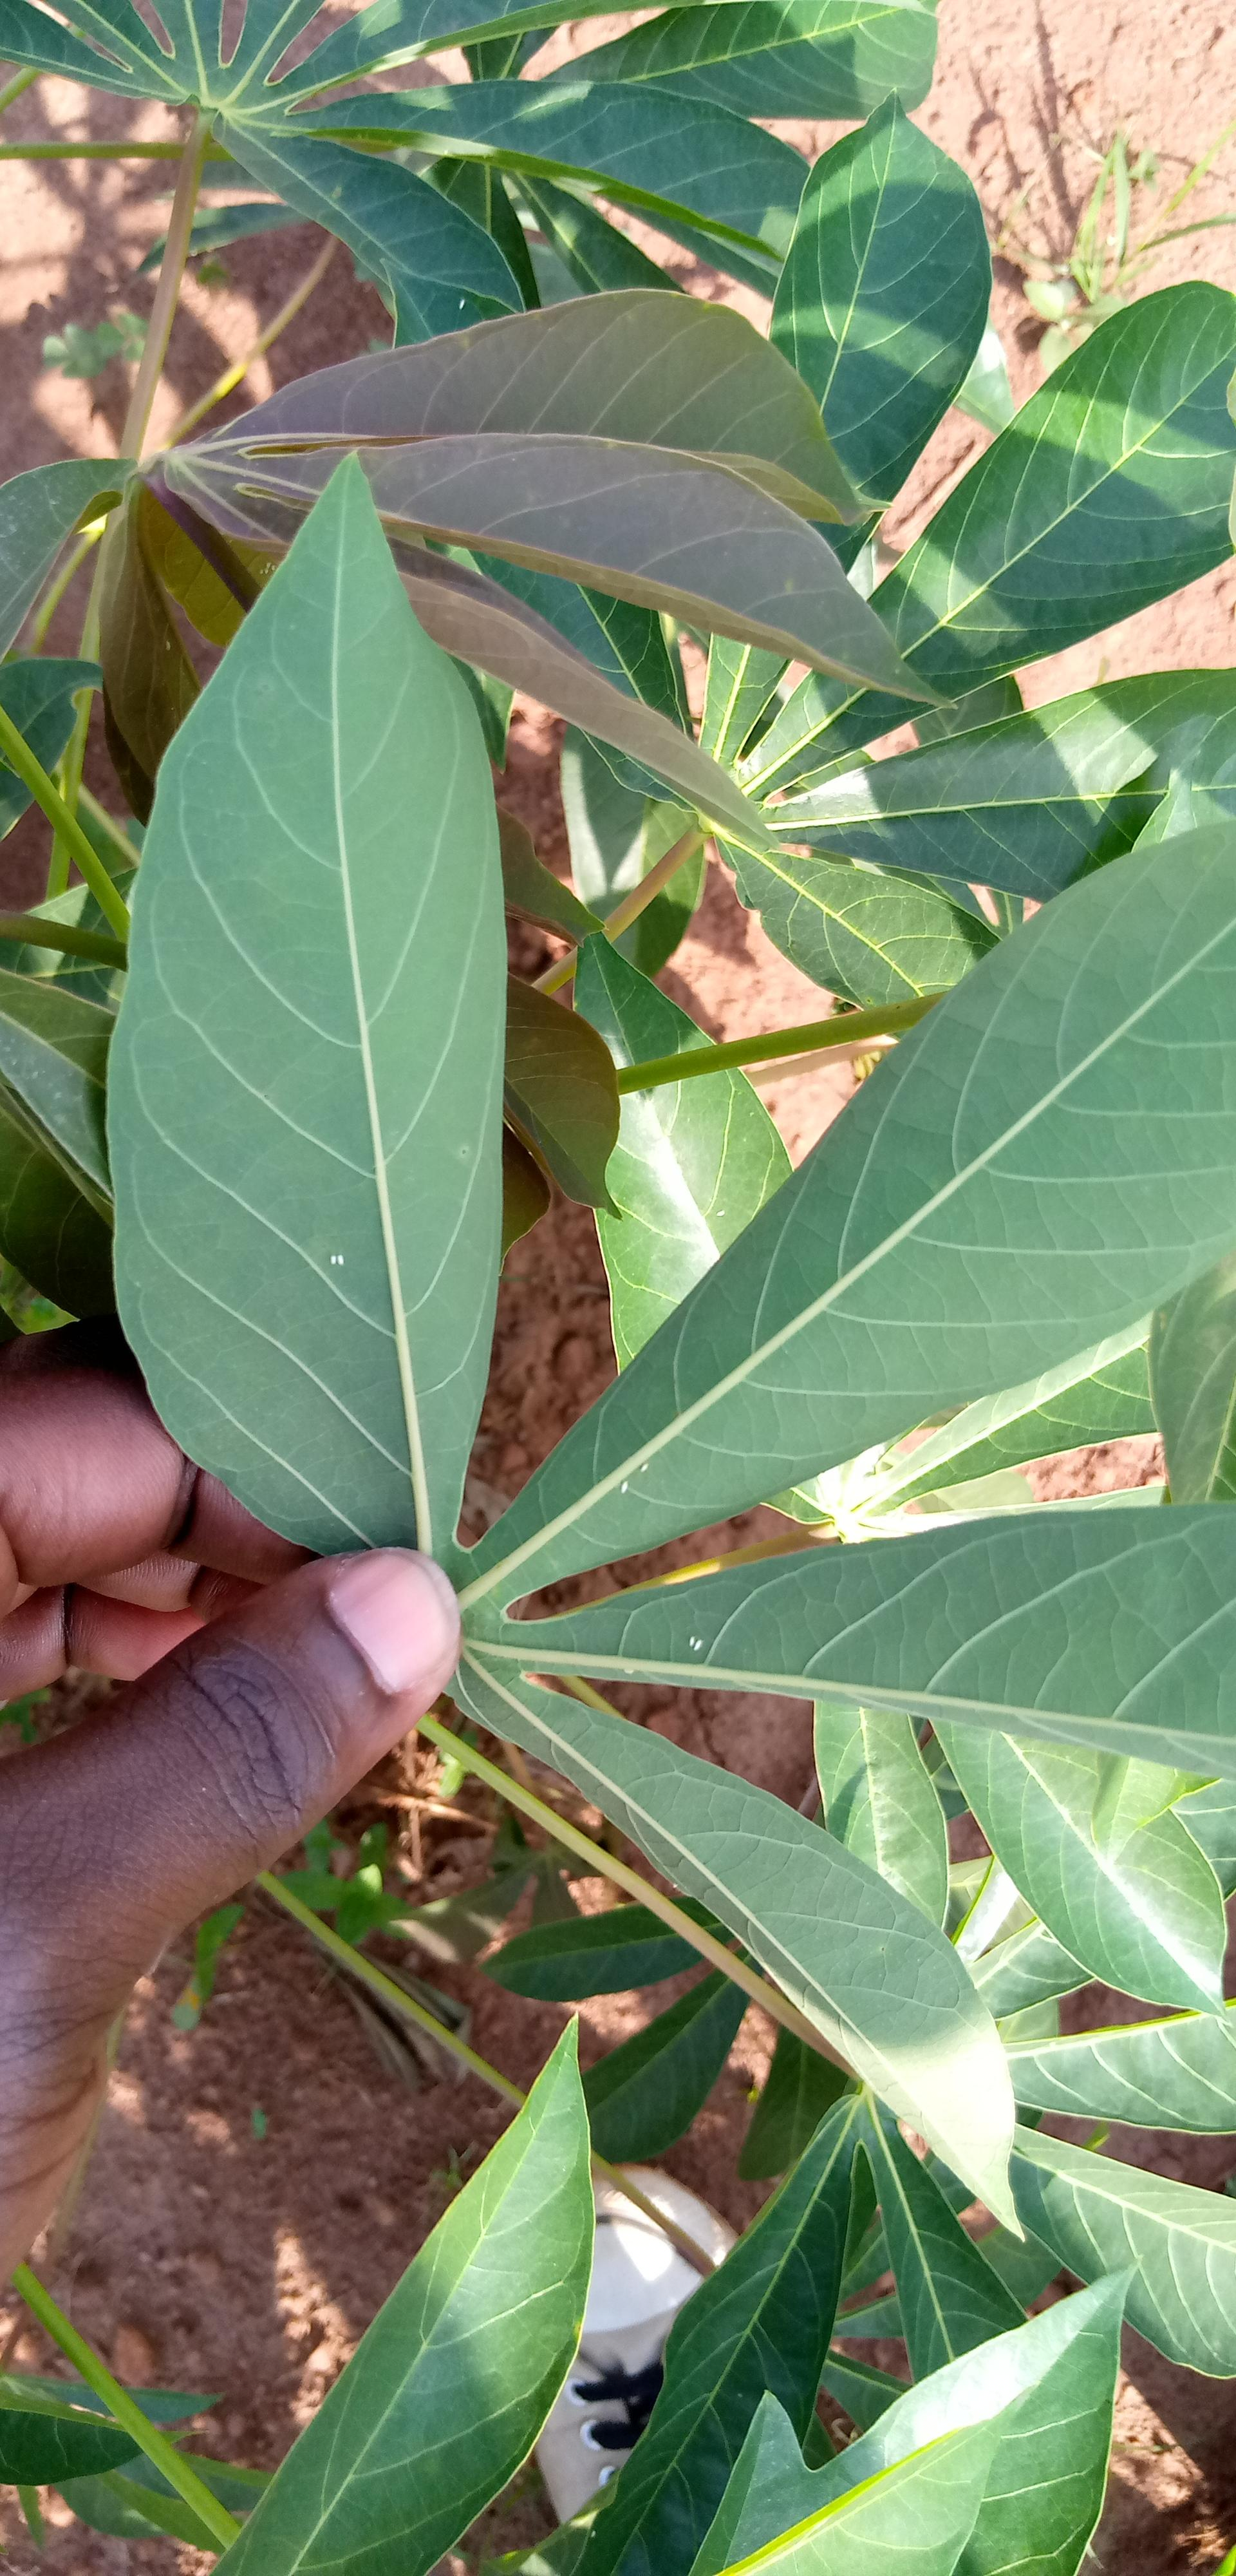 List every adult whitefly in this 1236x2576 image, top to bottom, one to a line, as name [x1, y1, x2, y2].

whitefly [336, 1253, 345, 1267]
whitefly [329, 1253, 336, 1268]
whitefly [639, 1461, 650, 1473]
whitefly [619, 1479, 630, 1496]
whitefly [688, 1634, 696, 1649]
whitefly [692, 1638, 703, 1653]